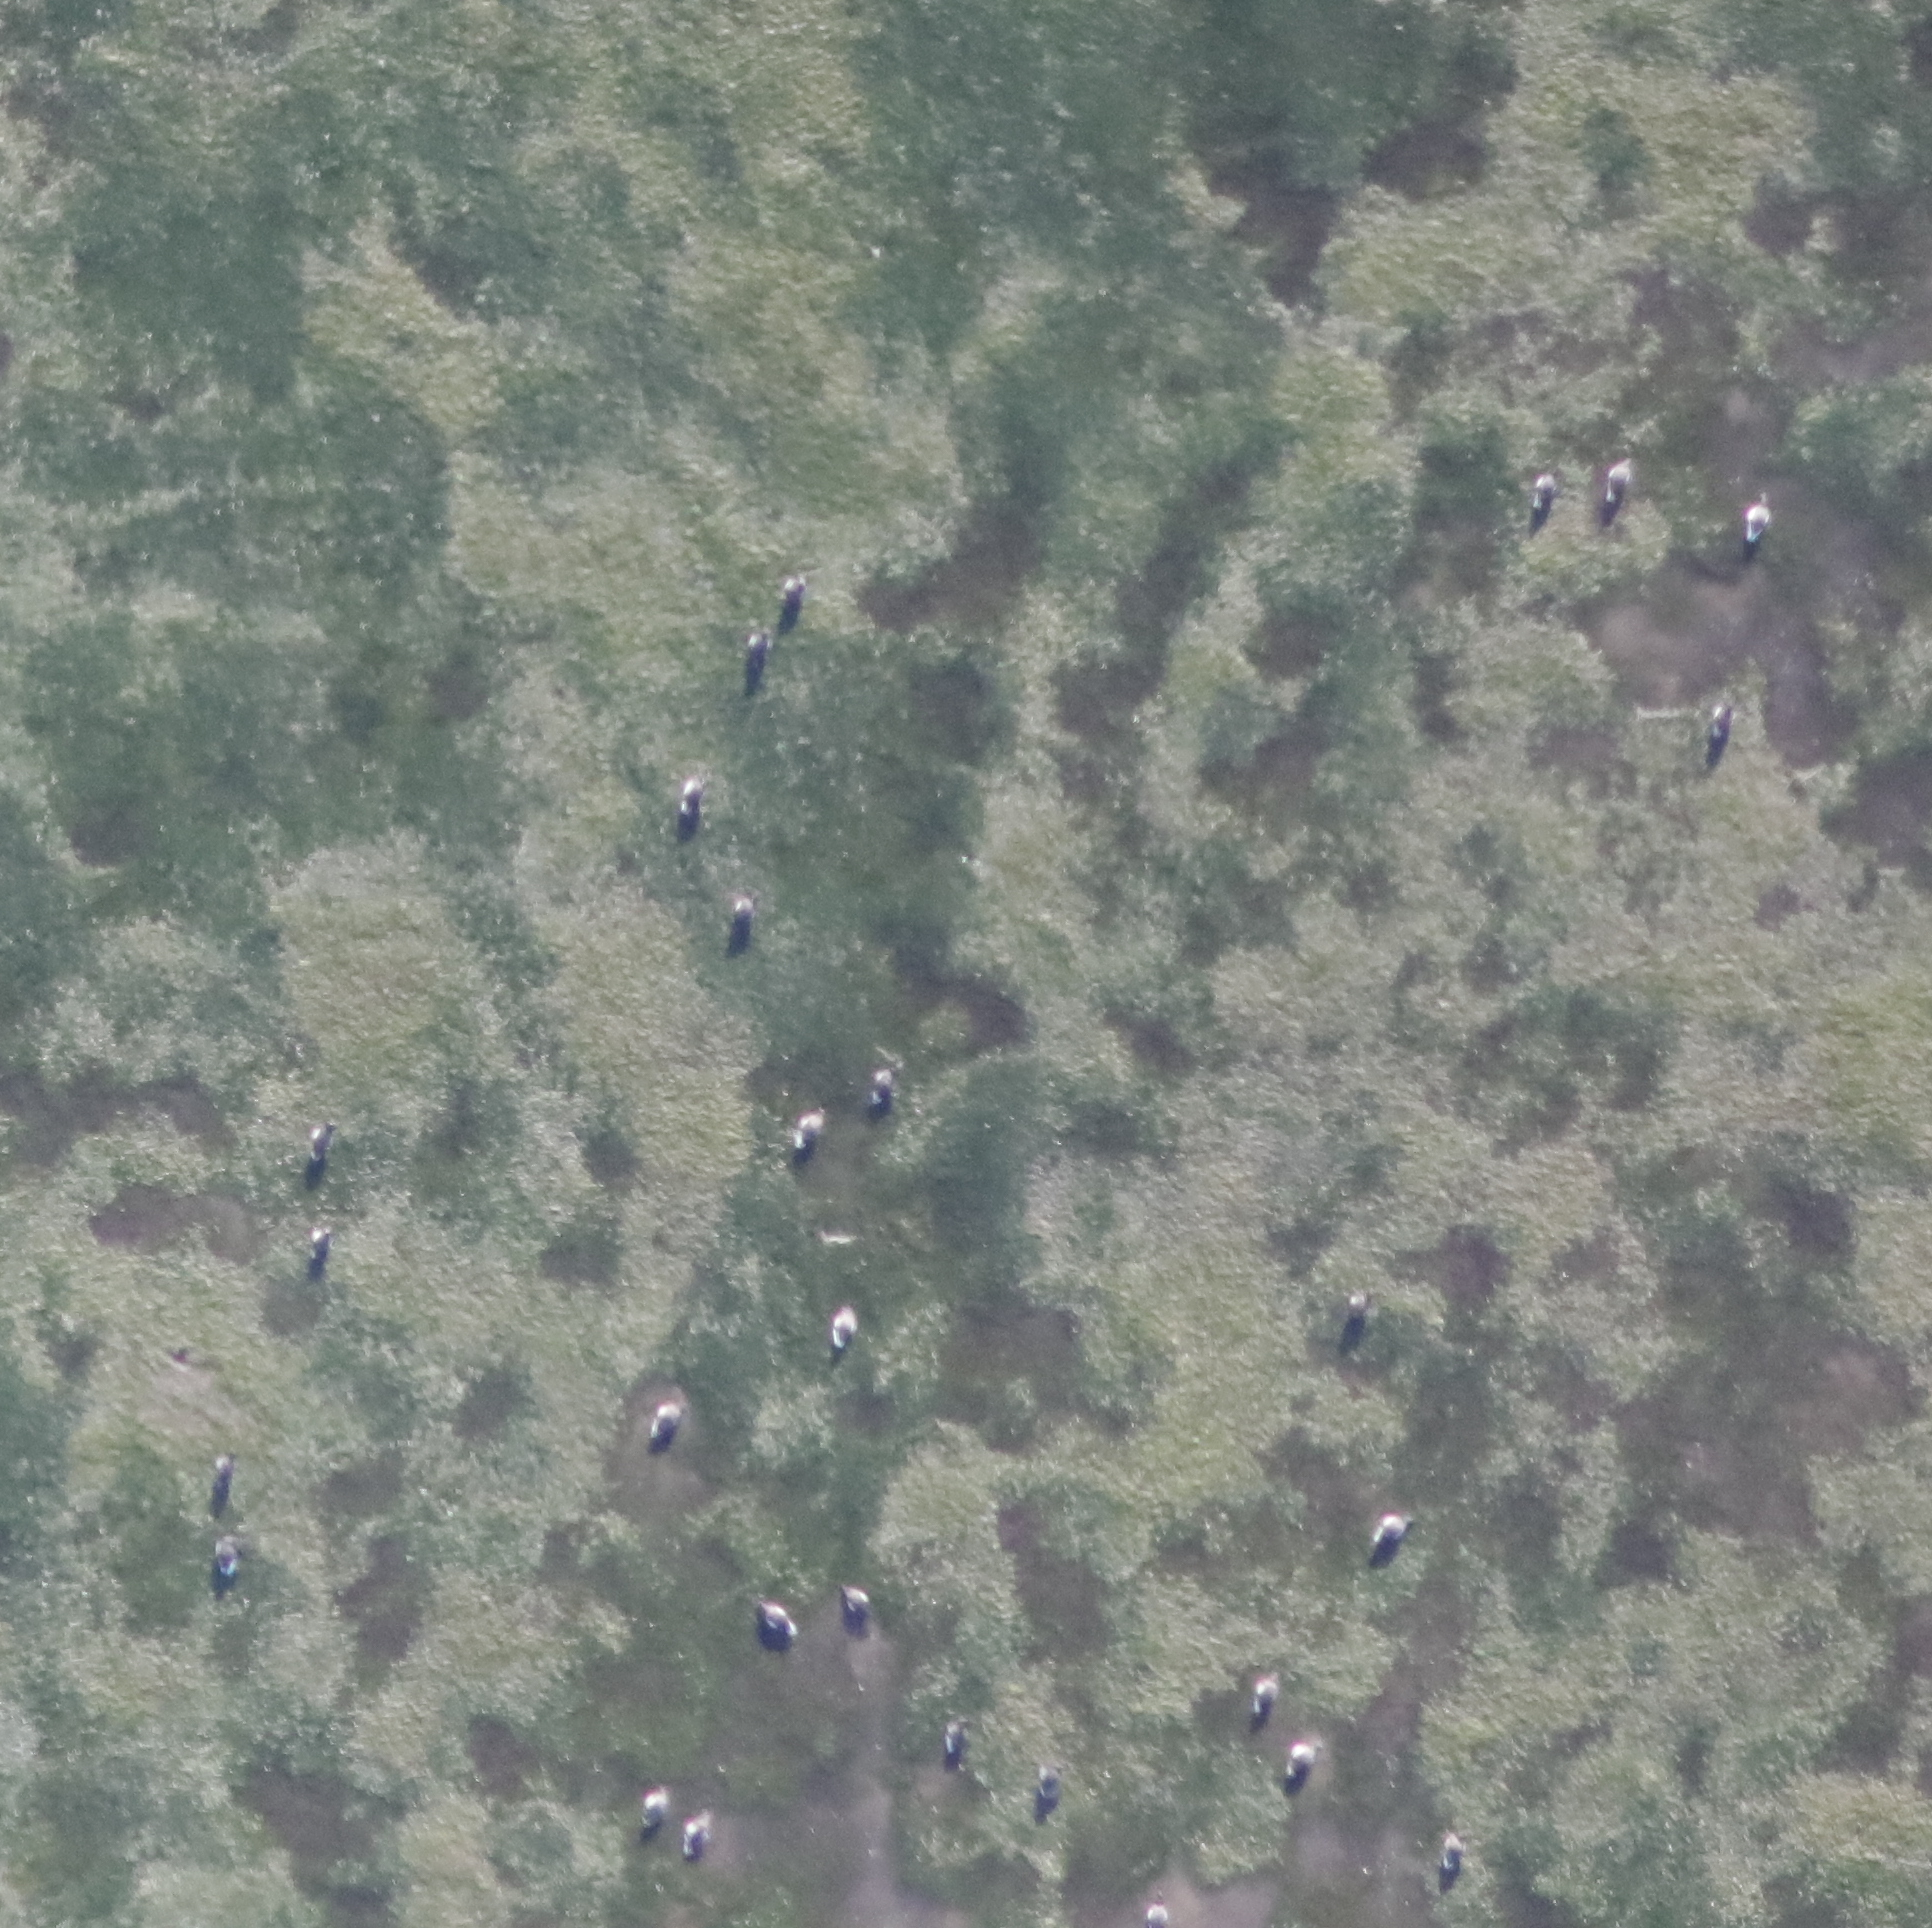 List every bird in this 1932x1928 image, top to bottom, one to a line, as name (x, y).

brant (1619, 484)
brant (1540, 492)
brant (1758, 518)
brant (793, 590)
brant (753, 645)
brant (1719, 735)
brant (689, 794)
brant (745, 920)
brant (885, 1085)
brant (321, 1132)
brant (806, 1132)
brant (317, 1241)
brant (1357, 1303)
brant (844, 1321)
brant (660, 1426)
brant (223, 1473)
brant (1396, 1520)
brant (223, 1560)
brant (855, 1603)
brant (775, 1621)
brant (1266, 1698)
brant (957, 1743)
brant (1296, 1762)
brant (1042, 1794)
brant (649, 1808)
brant (705, 1841)
brant (1449, 1852)
brant (1153, 1914)